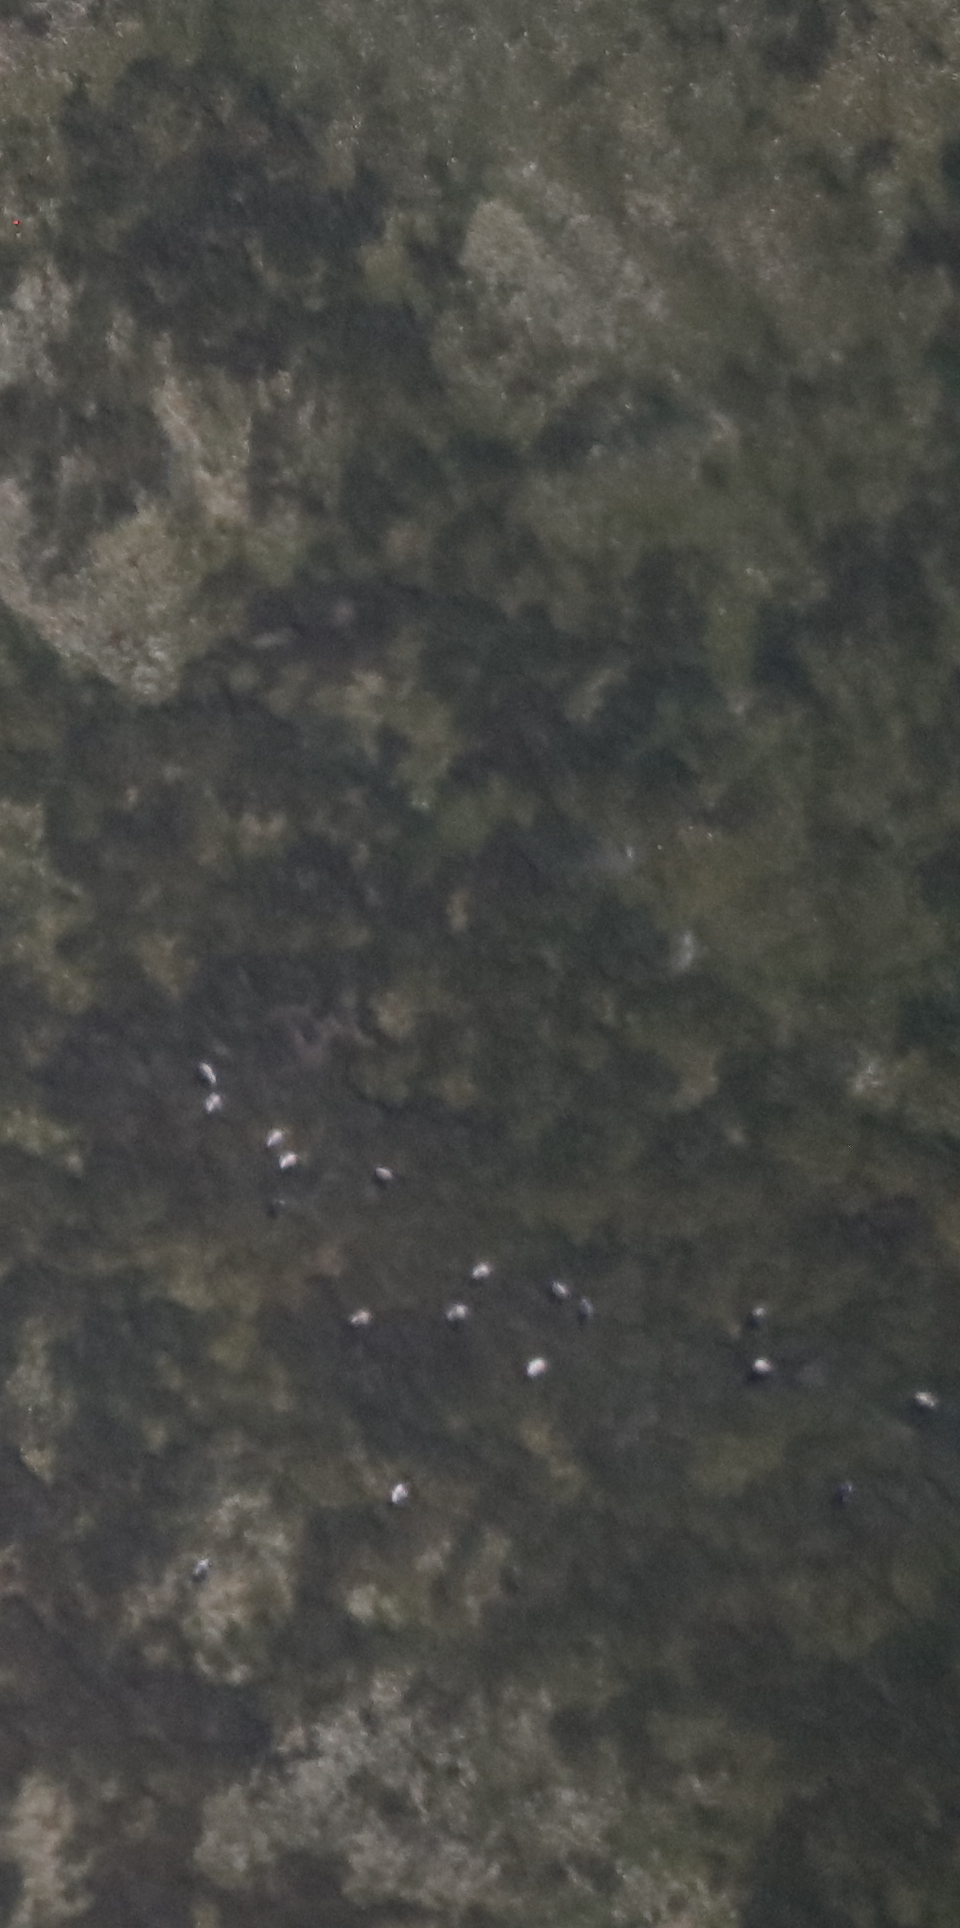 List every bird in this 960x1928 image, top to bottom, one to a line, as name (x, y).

brant (205, 1072)
brant (213, 1109)
brant (273, 1136)
brant (287, 1158)
brant (385, 1178)
brant (280, 1208)
brant (481, 1274)
brant (561, 1293)
brant (457, 1307)
brant (585, 1312)
brant (757, 1315)
brant (352, 1320)
brant (762, 1366)
brant (529, 1367)
brant (917, 1404)
brant (843, 1490)
brant (401, 1491)
brant (204, 1566)